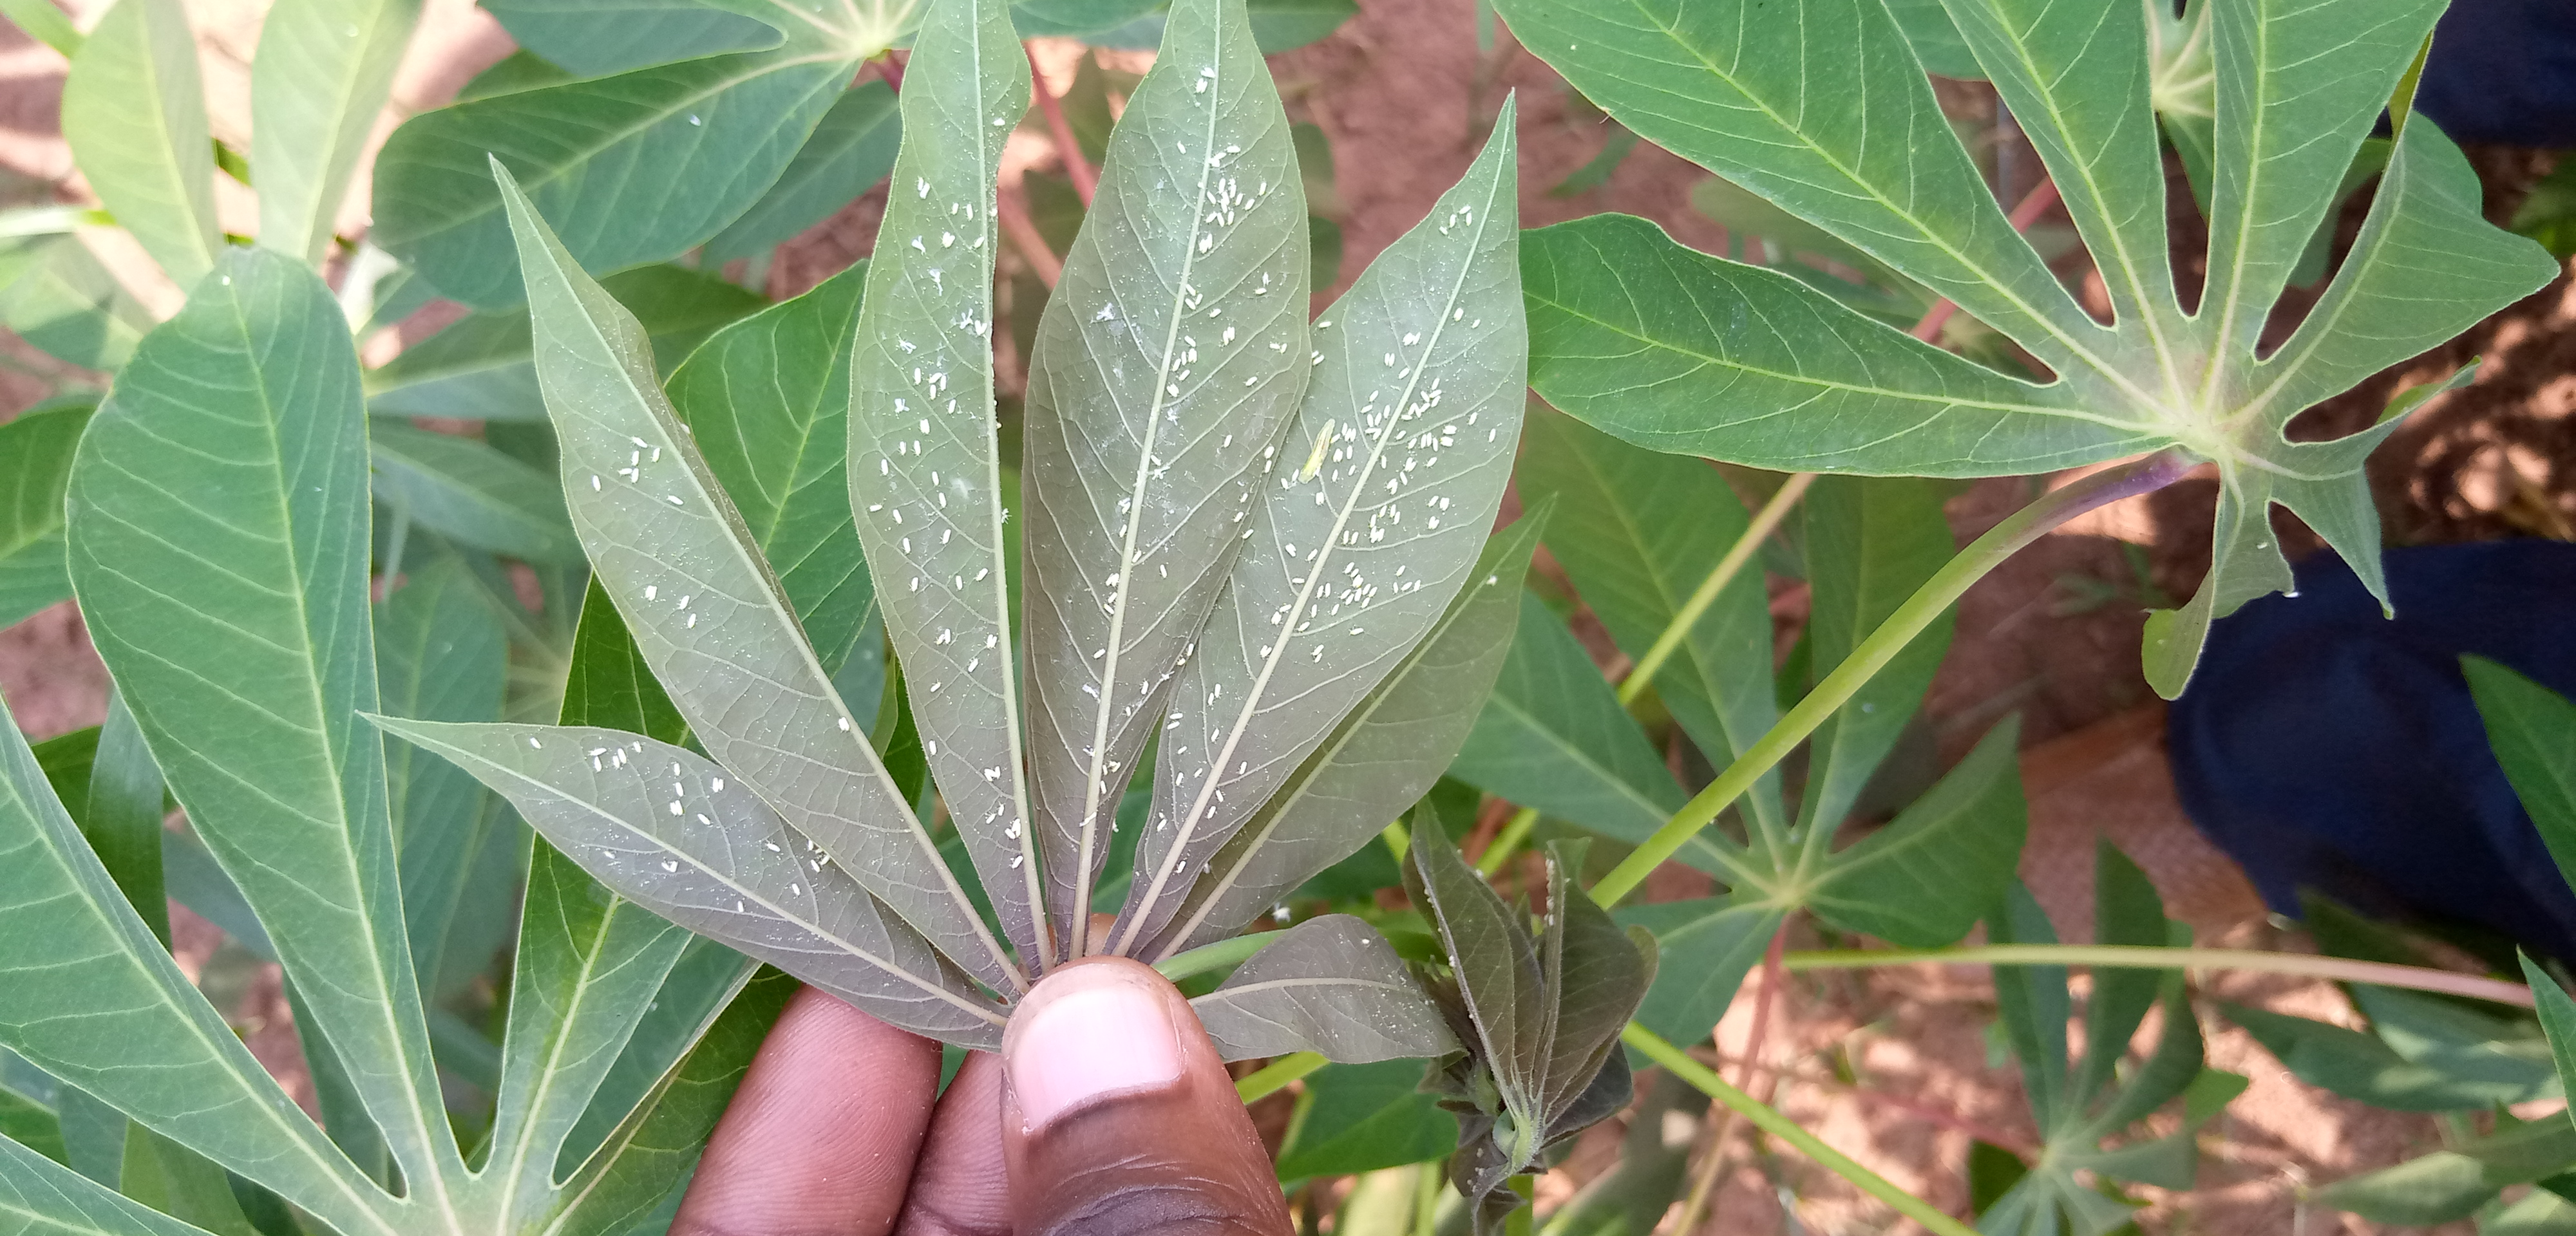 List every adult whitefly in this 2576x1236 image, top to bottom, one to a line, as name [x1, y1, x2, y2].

whitefly [1567, 41, 1577, 53]
whitefly [1198, 66, 1218, 78]
whitefly [1195, 77, 1209, 96]
whitefly [686, 111, 705, 131]
whitefly [990, 116, 1007, 129]
whitefly [1175, 140, 1188, 156]
whitefly [1225, 143, 1242, 154]
whitefly [1215, 151, 1227, 158]
whitefly [1209, 157, 1222, 169]
whitefly [916, 175, 923, 193]
whitefly [1216, 177, 1226, 194]
whitefly [1256, 180, 1272, 199]
whitefly [920, 183, 932, 201]
whitefly [1229, 183, 1236, 199]
whitefly [1205, 189, 1218, 205]
whitefly [1235, 192, 1244, 208]
whitefly [1243, 196, 1256, 212]
whitefly [949, 198, 959, 218]
whitefly [1219, 198, 1228, 214]
whitefly [965, 201, 976, 223]
whitefly [1458, 203, 1472, 214]
whitefly [987, 207, 998, 218]
whitefly [1217, 209, 1227, 230]
whitefly [1226, 209, 1236, 228]
whitefly [1206, 211, 1217, 225]
whitefly [1464, 211, 1473, 227]
whitefly [1447, 212, 1458, 230]
whitefly [1438, 225, 1451, 238]
whitefly [942, 230, 951, 246]
whitefly [1207, 233, 1215, 250]
whitefly [910, 234, 929, 254]
whitefly [946, 234, 956, 250]
whitefly [972, 234, 986, 250]
whitefly [1198, 236, 1207, 255]
whitefly [927, 267, 944, 284]
whitefly [1261, 272, 1273, 288]
whitefly [218, 272, 237, 289]
whitefly [1185, 283, 1196, 297]
whitefly [1253, 287, 1267, 296]
whitefly [1194, 292, 1204, 305]
whitefly [1184, 297, 1196, 312]
whitefly [1096, 302, 1117, 323]
whitefly [1452, 306, 1464, 324]
whitefly [1207, 306, 1223, 320]
whitefly [954, 310, 975, 331]
whitefly [1472, 317, 1482, 333]
whitefly [974, 319, 988, 337]
whitefly [1316, 319, 1332, 330]
whitefly [1227, 326, 1236, 341]
whitefly [1221, 328, 1229, 346]
whitefly [1412, 329, 1423, 346]
whitefly [1401, 332, 1416, 346]
whitefly [1182, 333, 1198, 348]
whitefly [894, 335, 918, 355]
whitefly [1280, 341, 1289, 356]
whitefly [1267, 342, 1282, 351]
whitefly [1187, 347, 1200, 365]
whitefly [1180, 349, 1188, 366]
whitefly [1311, 350, 1320, 357]
whitefly [1383, 350, 1390, 368]
whitefly [1389, 352, 1397, 370]
whitefly [1311, 353, 1325, 368]
whitefly [1171, 357, 1182, 372]
whitefly [912, 364, 923, 388]
whitefly [1397, 364, 1411, 380]
whitefly [1178, 368, 1191, 382]
whitefly [928, 371, 942, 384]
whitefly [940, 373, 949, 392]
whitefly [1243, 374, 1260, 389]
whitefly [1430, 375, 1441, 390]
whitefly [1170, 382, 1180, 393]
whitefly [929, 384, 938, 400]
whitefly [1166, 384, 1178, 400]
whitefly [1367, 389, 1380, 402]
whitefly [1430, 389, 1443, 397]
whitefly [1419, 389, 1432, 402]
whitefly [1430, 395, 1443, 410]
whitefly [893, 396, 913, 415]
whitefly [945, 397, 959, 417]
whitefly [1408, 401, 1416, 415]
whitefly [1421, 401, 1431, 413]
whitefly [1382, 402, 1392, 421]
whitefly [1361, 402, 1374, 416]
whitefly [1415, 404, 1421, 419]
whitefly [1166, 407, 1182, 427]
whitefly [1467, 410, 1479, 428]
whitefly [1374, 411, 1383, 426]
whitefly [1364, 412, 1375, 428]
whitefly [1399, 413, 1413, 422]
whitefly [923, 413, 933, 437]
whitefly [918, 418, 924, 436]
whitefly [679, 421, 691, 436]
whitefly [1341, 422, 1347, 436]
whitefly [1443, 424, 1457, 430]
whitefly [1486, 426, 1499, 445]
whitefly [1363, 426, 1376, 435]
whitefly [1394, 426, 1407, 443]
whitefly [1351, 427, 1358, 443]
whitefly [1372, 427, 1384, 443]
whitefly [1345, 428, 1352, 442]
whitefly [1443, 429, 1457, 435]
whitefly [1331, 431, 1340, 445]
whitefly [1419, 431, 1426, 451]
whitefly [1222, 431, 1235, 451]
whitefly [628, 432, 650, 451]
whitefly [1426, 432, 1432, 448]
whitefly [1440, 435, 1454, 442]
whitefly [1408, 436, 1418, 451]
whitefly [911, 438, 924, 458]
whitefly [898, 439, 908, 457]
whitefly [1440, 441, 1452, 447]
whitefly [1262, 444, 1274, 458]
whitefly [650, 445, 661, 464]
whitefly [1346, 445, 1355, 461]
whitefly [1331, 447, 1343, 464]
whitefly [629, 449, 641, 467]
whitefly [1150, 453, 1164, 466]
whitefly [1379, 453, 1388, 471]
whitefly [1425, 454, 1439, 470]
whitefly [880, 456, 891, 477]
whitefly [1263, 459, 1273, 474]
whitefly [1347, 464, 1359, 478]
whitefly [1150, 465, 1166, 482]
whitefly [616, 466, 632, 476]
whitefly [630, 467, 641, 485]
whitefly [1290, 467, 1302, 483]
whitefly [929, 468, 942, 487]
whitefly [1331, 469, 1338, 484]
whitefly [1398, 470, 1410, 487]
whitefly [591, 473, 605, 494]
whitefly [1279, 476, 1289, 491]
whitefly [1387, 478, 1397, 492]
whitefly [1391, 482, 1399, 497]
whitefly [936, 490, 950, 509]
whitefly [1236, 490, 1250, 504]
whitefly [1320, 490, 1327, 506]
whitefly [1314, 491, 1320, 507]
whitefly [667, 492, 686, 507]
whitefly [1427, 493, 1439, 510]
whitefly [1117, 496, 1132, 507]
whitefly [1439, 496, 1450, 511]
whitefly [866, 501, 886, 513]
whitefly [1121, 501, 1132, 516]
whitefly [1388, 503, 1397, 520]
whitefly [1379, 504, 1388, 520]
whitefly [891, 507, 907, 525]
whitefly [1232, 509, 1244, 524]
whitefly [1394, 510, 1402, 526]
whitefly [1367, 512, 1378, 527]
whitefly [1427, 515, 1436, 530]
whitefly [1432, 518, 1440, 532]
whitefly [1119, 523, 1128, 539]
whitefly [940, 525, 952, 547]
whitefly [1241, 526, 1256, 543]
whitefly [1350, 526, 1359, 549]
whitefly [1370, 527, 1376, 538]
whitefly [1377, 527, 1385, 544]
whitefly [1341, 529, 1349, 545]
whitefly [900, 536, 914, 557]
whitefly [1288, 543, 1298, 551]
whitefly [1285, 543, 1296, 557]
whitefly [1305, 546, 1321, 563]
whitefly [1132, 548, 1142, 564]
whitefly [1344, 560, 1355, 576]
whitefly [1393, 561, 1408, 577]
whitefly [1158, 562, 1170, 580]
whitefly [1350, 566, 1360, 577]
whitefly [973, 566, 992, 583]
whitefly [1112, 572, 1121, 587]
whitefly [1104, 572, 1113, 588]
whitefly [1483, 572, 1499, 588]
whitefly [954, 574, 965, 592]
whitefly [909, 575, 921, 594]
whitefly [1288, 576, 1308, 588]
whitefly [1413, 577, 1423, 593]
whitefly [1392, 579, 1400, 594]
whitefly [1401, 581, 1412, 593]
whitefly [1315, 581, 1323, 601]
whitefly [1363, 581, 1370, 597]
whitefly [1323, 582, 1334, 598]
whitefly [643, 583, 651, 599]
whitefly [650, 585, 659, 602]
whitefly [1369, 585, 1379, 597]
whitefly [1354, 588, 1361, 603]
whitefly [1341, 588, 1351, 600]
whitefly [1106, 591, 1119, 604]
whitefly [677, 592, 693, 612]
whitefly [1345, 593, 1355, 608]
whitefly [1360, 595, 1370, 609]
whitefly [1328, 599, 1342, 620]
whitefly [1102, 602, 1117, 615]
whitefly [1277, 603, 1294, 613]
whitefly [1309, 603, 1318, 618]
whitefly [1267, 610, 1283, 627]
whitefly [685, 612, 698, 630]
whitefly [1298, 620, 1311, 633]
whitefly [943, 625, 956, 646]
whitefly [1348, 627, 1365, 636]
whitefly [935, 630, 944, 645]
whitefly [986, 630, 992, 649]
whitefly [992, 632, 999, 650]
whitefly [1184, 641, 1197, 659]
whitefly [1259, 642, 1274, 658]
whitefly [1312, 644, 1325, 655]
whitefly [1091, 648, 1106, 660]
whitefly [1314, 652, 1324, 664]
whitefly [965, 655, 983, 673]
whitefly [1177, 657, 1188, 668]
whitefly [1159, 668, 1172, 683]
whitefly [1139, 677, 1150, 696]
whitefly [927, 680, 943, 693]
whitefly [1213, 680, 1223, 700]
whitefly [1080, 681, 1098, 700]
whitefly [1206, 691, 1215, 707]
whitefly [1122, 704, 1135, 718]
whitefly [1168, 711, 1184, 721]
whitefly [841, 716, 851, 733]
whitefly [838, 716, 845, 733]
whitefly [1164, 720, 1180, 731]
whitefly [1207, 724, 1222, 744]
whitefly [528, 735, 544, 751]
whitefly [926, 737, 940, 757]
whitefly [632, 738, 644, 756]
whitefly [1175, 744, 1189, 756]
whitefly [1081, 745, 1097, 758]
whitefly [587, 745, 608, 756]
whitefly [617, 747, 629, 766]
whitefly [611, 754, 622, 769]
whitefly [594, 755, 604, 774]
whitefly [1236, 758, 1249, 778]
whitefly [1109, 759, 1116, 767]
whitefly [1112, 760, 1122, 774]
whitefly [672, 762, 684, 778]
whitefly [1102, 763, 1108, 777]
whitefly [993, 764, 1001, 780]
whitefly [983, 766, 995, 776]
whitefly [1191, 767, 1202, 780]
whitefly [1173, 770, 1185, 785]
whitefly [983, 772, 993, 783]
whitefly [712, 775, 719, 794]
whitefly [719, 777, 726, 794]
whitefly [1099, 778, 1108, 795]
whitefly [674, 780, 685, 798]
whitefly [1213, 788, 1227, 803]
whitefly [675, 798, 685, 817]
whitefly [668, 800, 677, 818]
whitefly [996, 801, 1005, 818]
whitefly [1204, 803, 1219, 822]
whitefly [984, 811, 996, 827]
whitefly [696, 812, 712, 827]
whitefly [1012, 817, 1021, 832]
whitefly [1155, 818, 1169, 832]
whitefly [1016, 821, 1022, 839]
whitefly [1003, 825, 1016, 840]
whitefly [807, 837, 814, 852]
whitefly [763, 840, 782, 854]
whitefly [601, 848, 618, 862]
whitefly [1010, 852, 1024, 871]
whitefly [819, 852, 830, 865]
whitefly [670, 857, 678, 874]
whitefly [1176, 857, 1188, 874]
whitefly [809, 859, 822, 874]
whitefly [659, 861, 670, 872]
whitefly [791, 882, 802, 897]
whitefly [735, 898, 746, 913]
whitefly [1269, 903, 1291, 924]
whitefly [1361, 937, 1373, 947]